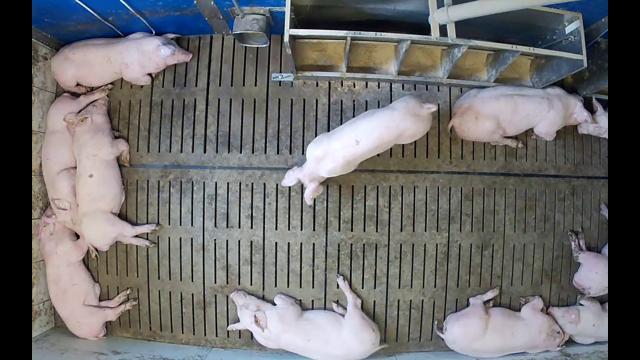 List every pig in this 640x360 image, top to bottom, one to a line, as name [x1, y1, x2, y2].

pig [50, 32, 194, 94]
pig [41, 84, 113, 238]
pig [448, 84, 595, 149]
pig [280, 94, 438, 206]
pig [63, 95, 163, 253]
pig [577, 95, 608, 145]
pig [566, 201, 608, 299]
pig [41, 205, 138, 341]
pig [226, 274, 389, 360]
pig [433, 284, 566, 358]
pig [547, 294, 608, 348]